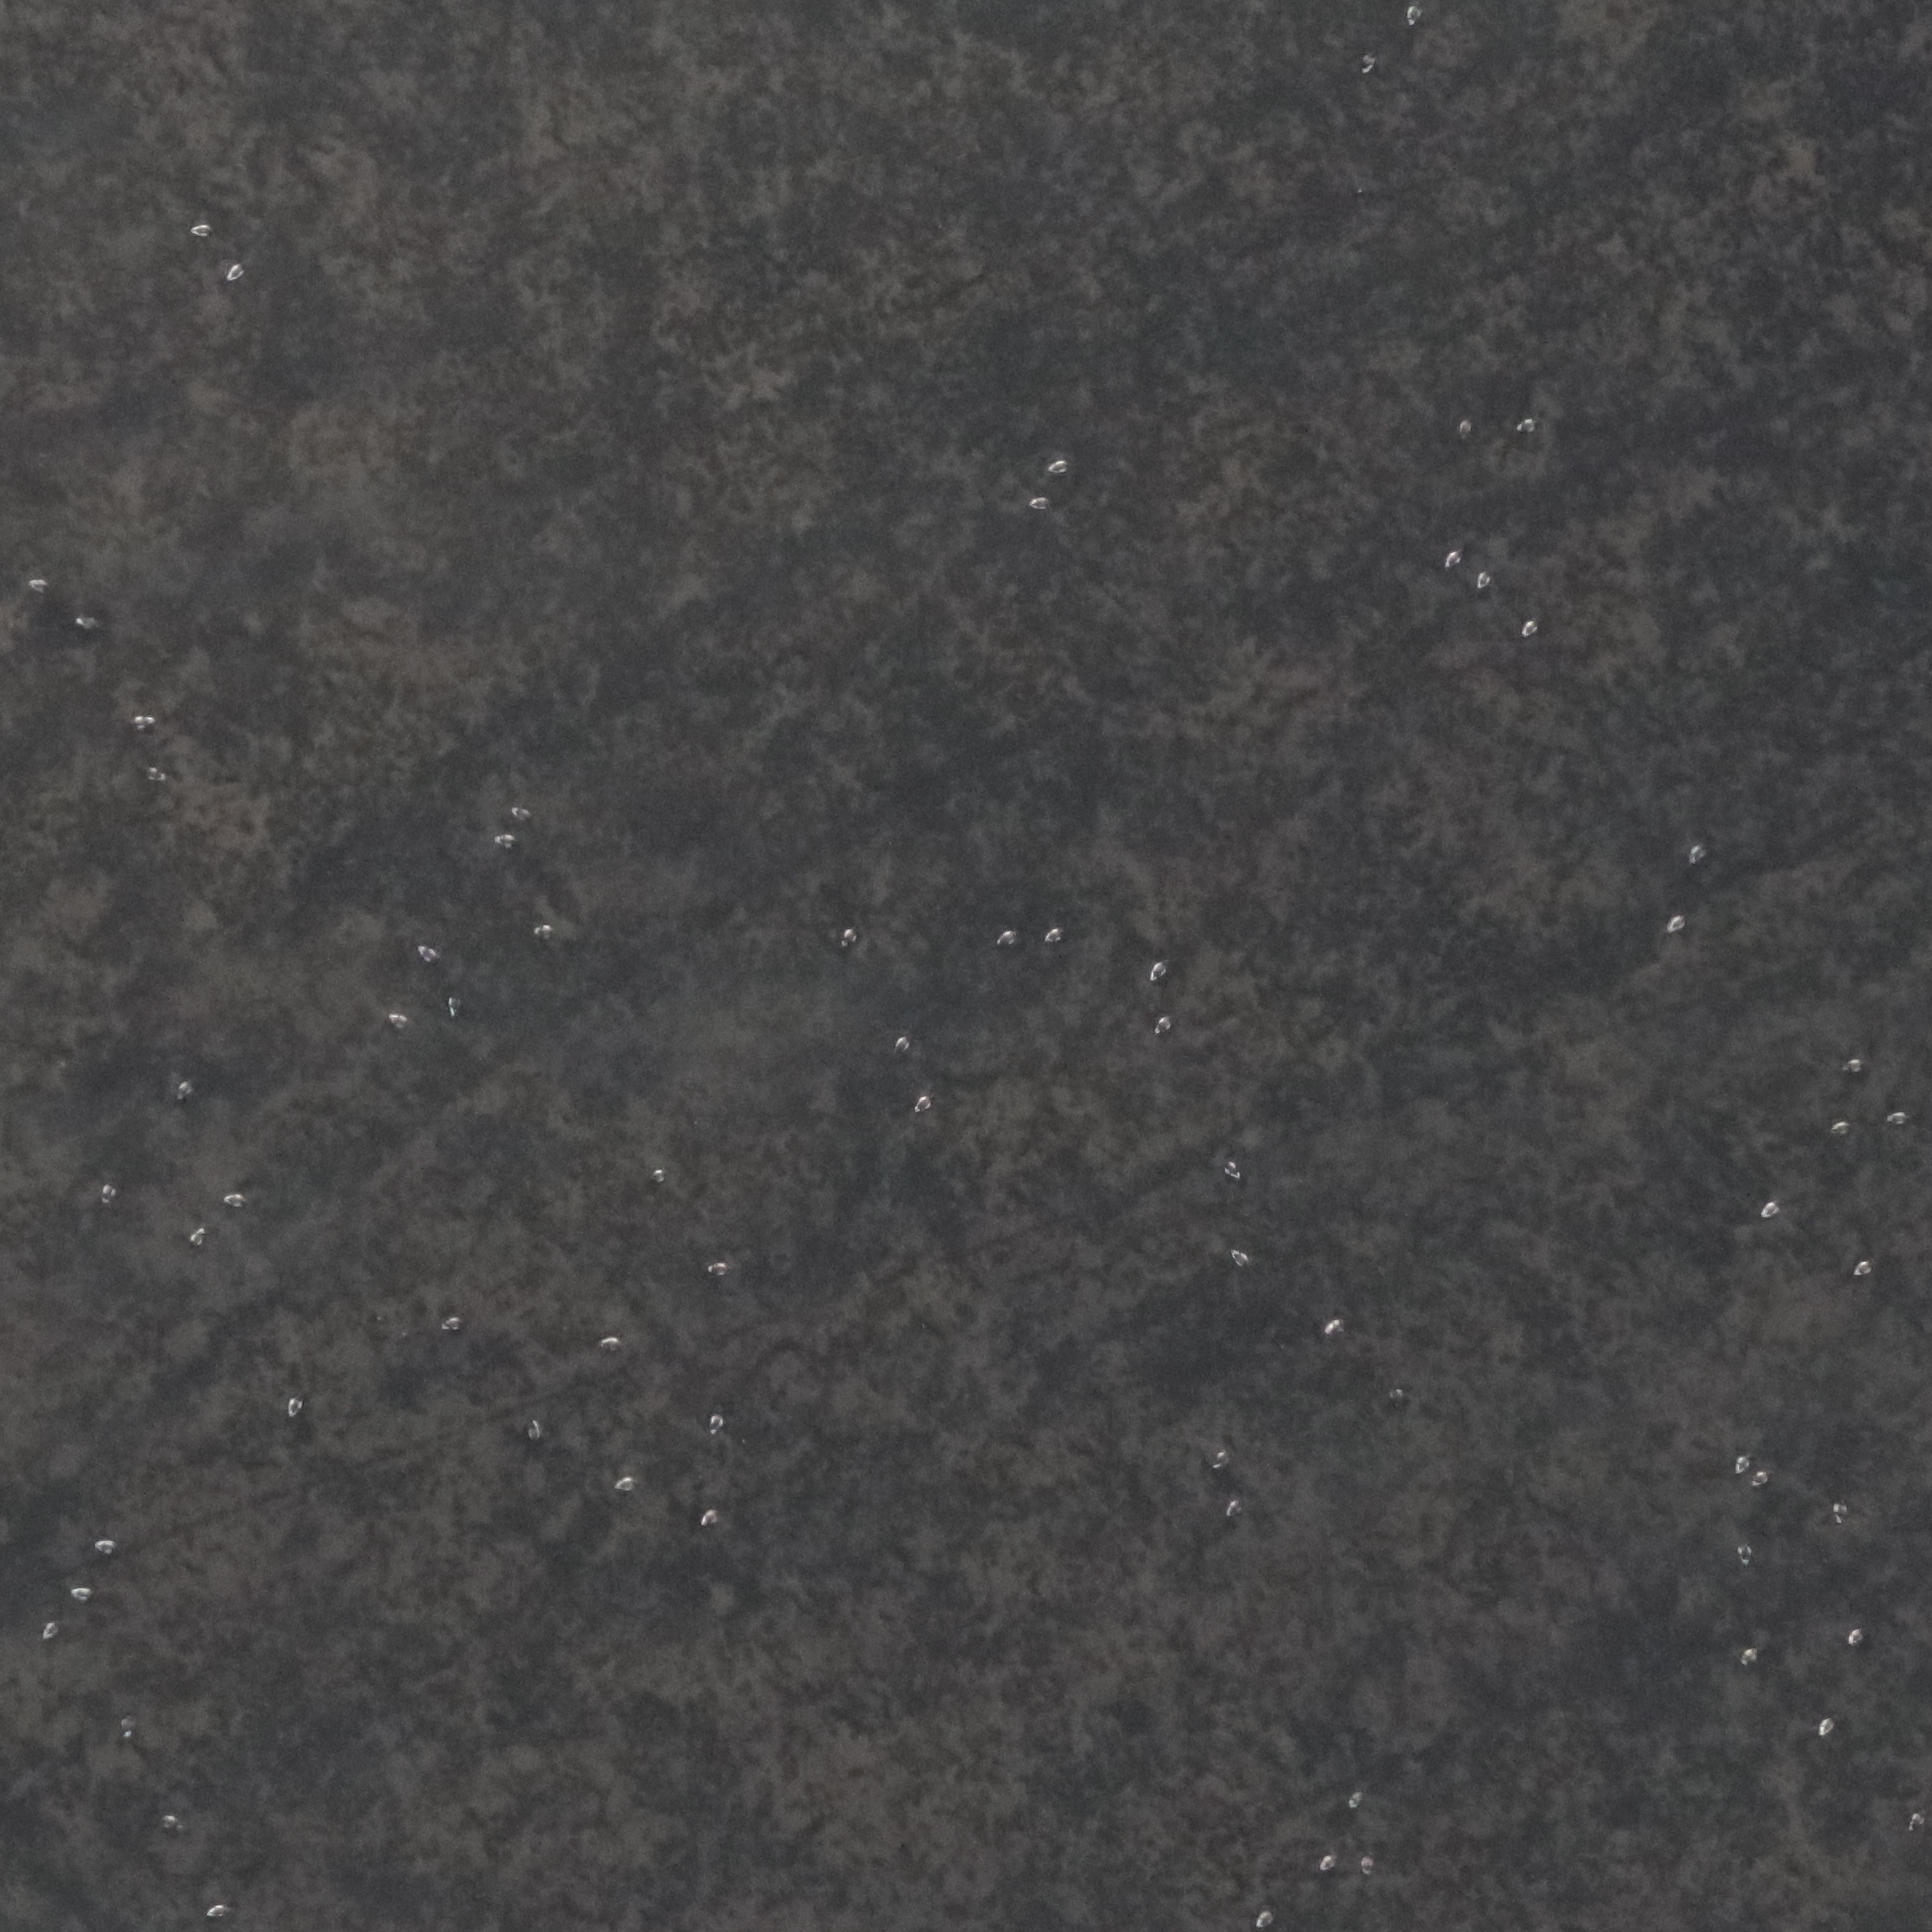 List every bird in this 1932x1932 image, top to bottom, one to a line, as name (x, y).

brant (1411, 9)
brant (1367, 66)
brant (204, 228)
brant (231, 273)
brant (1533, 419)
brant (1464, 432)
brant (1062, 468)
brant (1038, 510)
brant (1453, 555)
brant (1482, 581)
brant (42, 591)
brant (92, 624)
brant (1533, 637)
brant (148, 731)
brant (159, 774)
brant (521, 819)
brant (505, 830)
brant (1703, 853)
brant (540, 920)
brant (1673, 923)
brant (1004, 933)
brant (1060, 936)
brant (838, 937)
brant (436, 947)
brant (1152, 971)
brant (464, 1011)
brant (1176, 1015)
brant (403, 1020)
brant (899, 1050)
brant (1849, 1071)
brant (189, 1087)
brant (929, 1101)
brant (1895, 1118)
brant (1845, 1127)
brant (1239, 1164)
brant (664, 1177)
brant (108, 1193)
brant (236, 1199)
brant (1776, 1218)
brant (200, 1230)
brant (723, 1263)
brant (1245, 1263)
brant (1859, 1268)
brant (464, 1321)
brant (1331, 1323)
brant (615, 1326)
brant (1401, 1394)
brant (292, 1401)
brant (540, 1427)
brant (719, 1427)
brant (1221, 1460)
brant (1745, 1463)
brant (1767, 1482)
brant (630, 1483)
brant (1843, 1502)
brant (710, 1514)
brant (1232, 1514)
brant (110, 1550)
brant (1758, 1550)
brant (86, 1590)
brant (62, 1628)
brant (1857, 1638)
brant (1741, 1651)
brant (1825, 1719)
brant (128, 1734)
brant (1364, 1797)
brant (1915, 1812)
brant (171, 1823)
brant (1328, 1862)
brant (1365, 1866)
brant (220, 1911)
brant (1263, 1925)